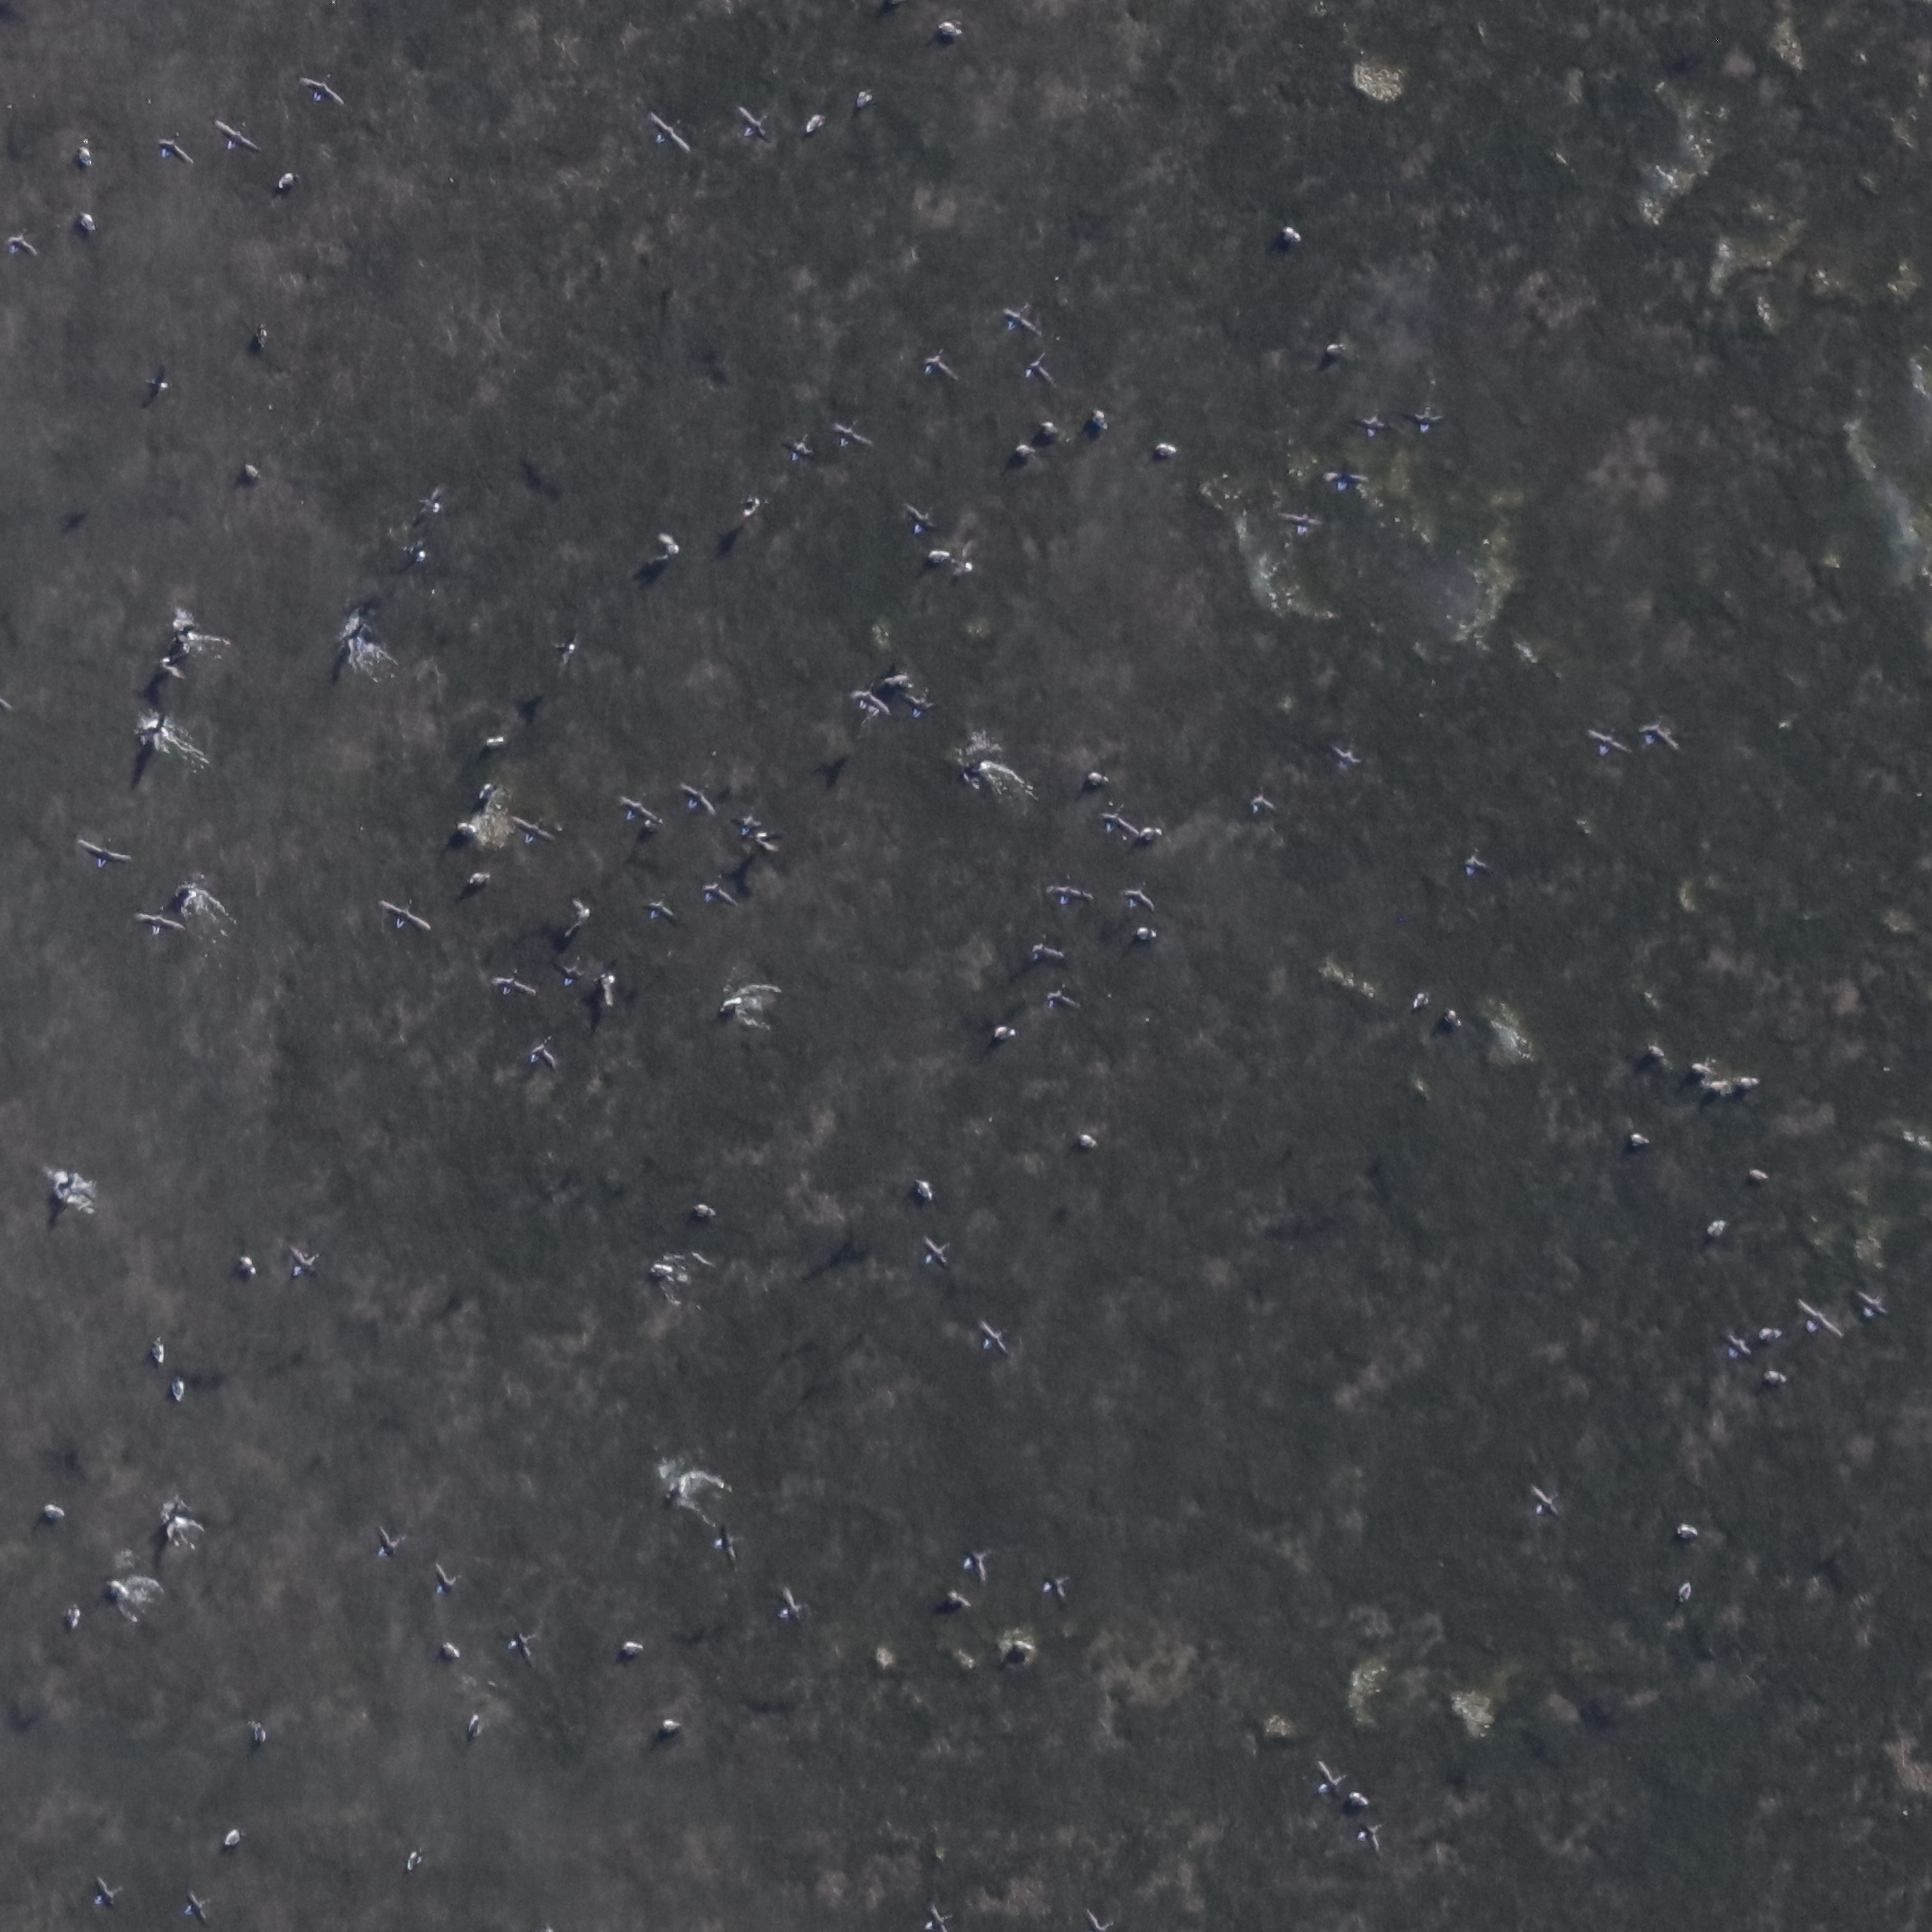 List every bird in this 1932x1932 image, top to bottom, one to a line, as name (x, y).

brant (955, 34)
brant (317, 87)
brant (856, 95)
brant (814, 121)
brant (663, 124)
brant (752, 125)
brant (226, 136)
brant (84, 154)
brant (179, 163)
brant (292, 183)
brant (86, 223)
brant (1284, 236)
brant (27, 250)
brant (1010, 329)
brant (259, 340)
brant (1344, 353)
brant (1042, 367)
brant (946, 375)
brant (167, 382)
brant (1057, 428)
brant (1109, 428)
brant (1427, 431)
brant (1370, 433)
brant (846, 443)
brant (801, 447)
brant (1176, 455)
brant (1033, 461)
brant (245, 468)
brant (1349, 487)
brant (429, 500)
brant (746, 510)
brant (1303, 514)
brant (923, 524)
brant (937, 554)
brant (659, 557)
brant (418, 560)
brant (973, 568)
brant (186, 627)
brant (361, 633)
brant (563, 655)
brant (163, 667)
brant (902, 681)
brant (873, 700)
brant (920, 710)
brant (155, 727)
brant (1668, 727)
brant (1612, 735)
brant (491, 737)
brant (1357, 759)
brant (977, 766)
brant (486, 782)
brant (1105, 782)
brant (706, 801)
brant (1267, 802)
brant (632, 807)
brant (1119, 820)
brant (644, 821)
brant (467, 828)
brant (1151, 832)
brant (759, 834)
brant (533, 835)
brant (106, 857)
brant (1478, 859)
brant (485, 885)
brant (193, 887)
brant (1069, 890)
brant (718, 893)
brant (1144, 899)
brant (405, 909)
brant (663, 912)
brant (582, 915)
brant (154, 926)
brant (1141, 927)
brant (1046, 947)
brant (561, 968)
brant (508, 981)
brant (608, 989)
brant (1417, 997)
brant (1068, 1007)
brant (726, 1009)
brant (1460, 1012)
brant (1014, 1039)
brant (540, 1044)
brant (1647, 1051)
brant (1690, 1059)
brant (1760, 1077)
brant (1717, 1080)
brant (1640, 1137)
brant (1098, 1145)
brant (1755, 1180)
brant (926, 1183)
brant (66, 1194)
brant (707, 1215)
brant (1719, 1227)
brant (937, 1246)
brant (250, 1262)
brant (318, 1266)
brant (660, 1271)
brant (1868, 1301)
brant (1820, 1319)
brant (1767, 1336)
brant (997, 1340)
brant (152, 1352)
brant (1741, 1352)
brant (1773, 1376)
brant (187, 1393)
brant (687, 1484)
brant (1552, 1506)
brant (52, 1519)
brant (166, 1525)
brant (1689, 1533)
brant (389, 1547)
brant (729, 1553)
brant (975, 1556)
brant (447, 1579)
brant (1054, 1586)
brant (119, 1591)
brant (1686, 1591)
brant (966, 1598)
brant (801, 1611)
brant (70, 1621)
brant (522, 1642)
brant (1019, 1649)
brant (635, 1653)
brant (459, 1658)
brant (670, 1719)
brant (257, 1731)
brant (477, 1732)
brant (1337, 1777)
brant (1356, 1805)
brant (1371, 1834)
brant (235, 1842)
brant (409, 1866)
brant (107, 1892)
brant (197, 1912)
brant (1098, 1924)
brant (941, 1925)